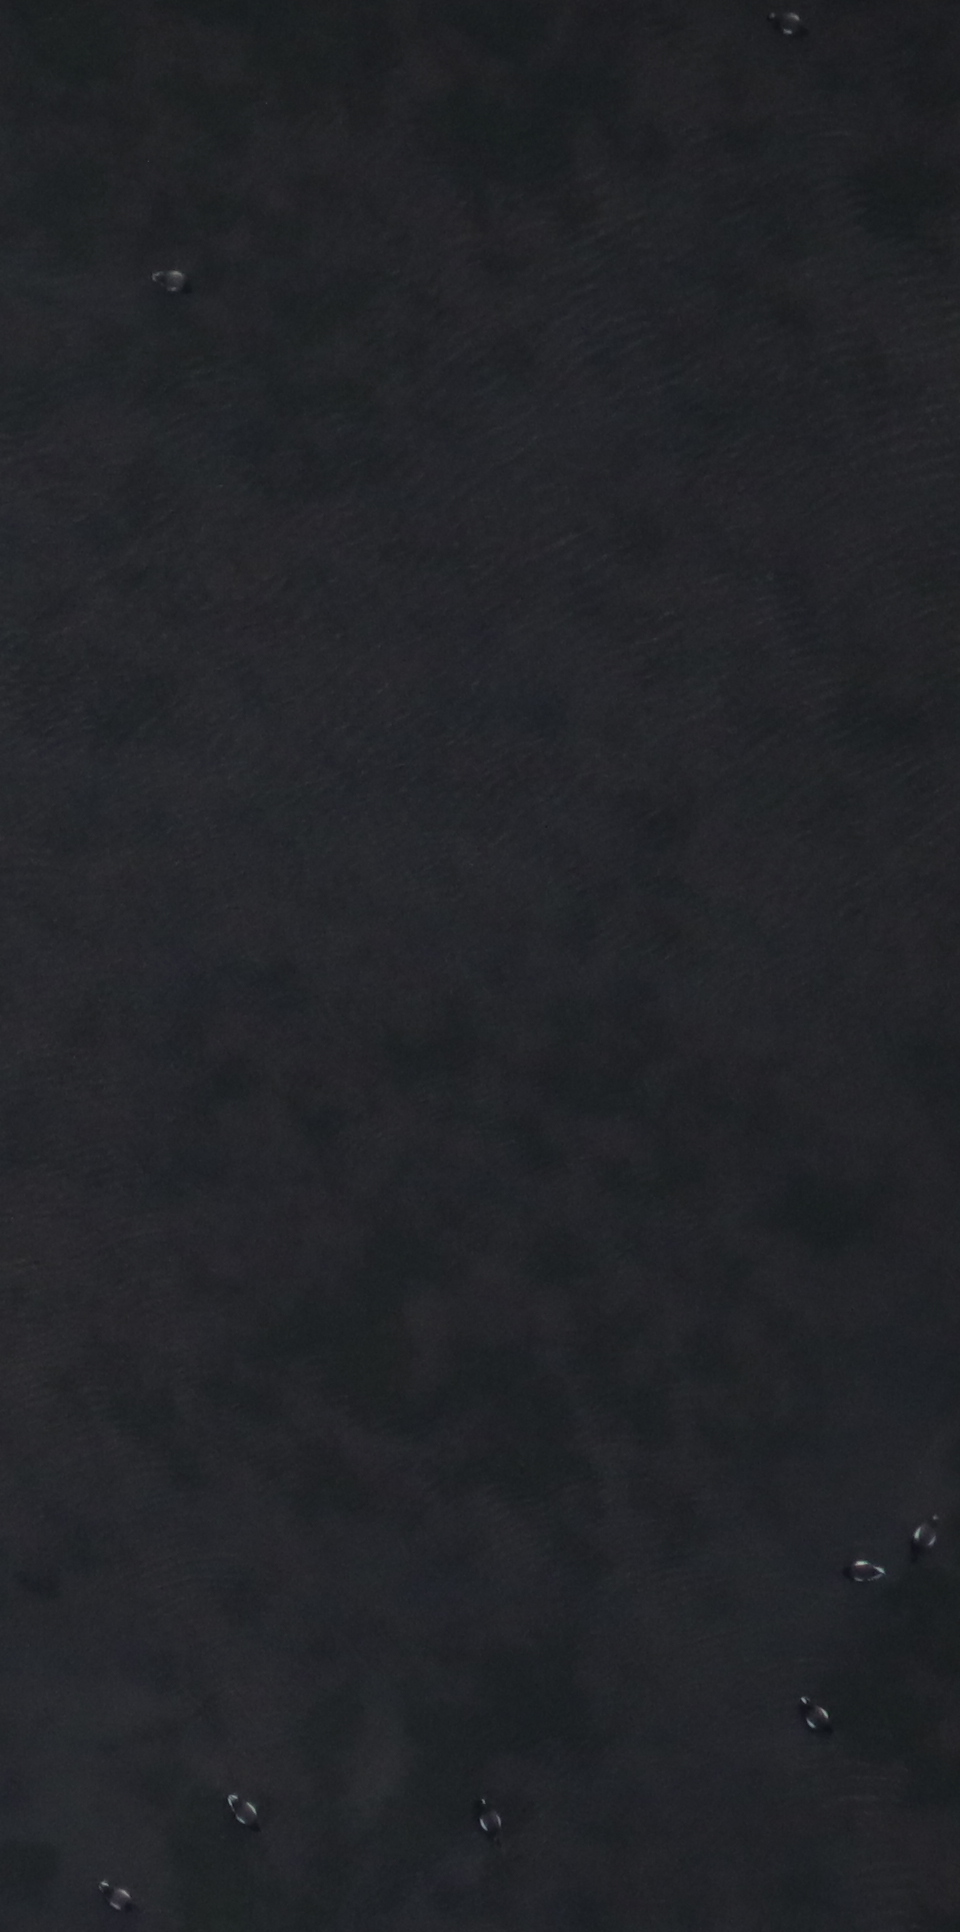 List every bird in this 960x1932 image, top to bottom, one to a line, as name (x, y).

brant (792, 21)
brant (161, 275)
brant (928, 1527)
brant (862, 1572)
brant (813, 1715)
brant (244, 1813)
brant (490, 1820)
brant (121, 1895)